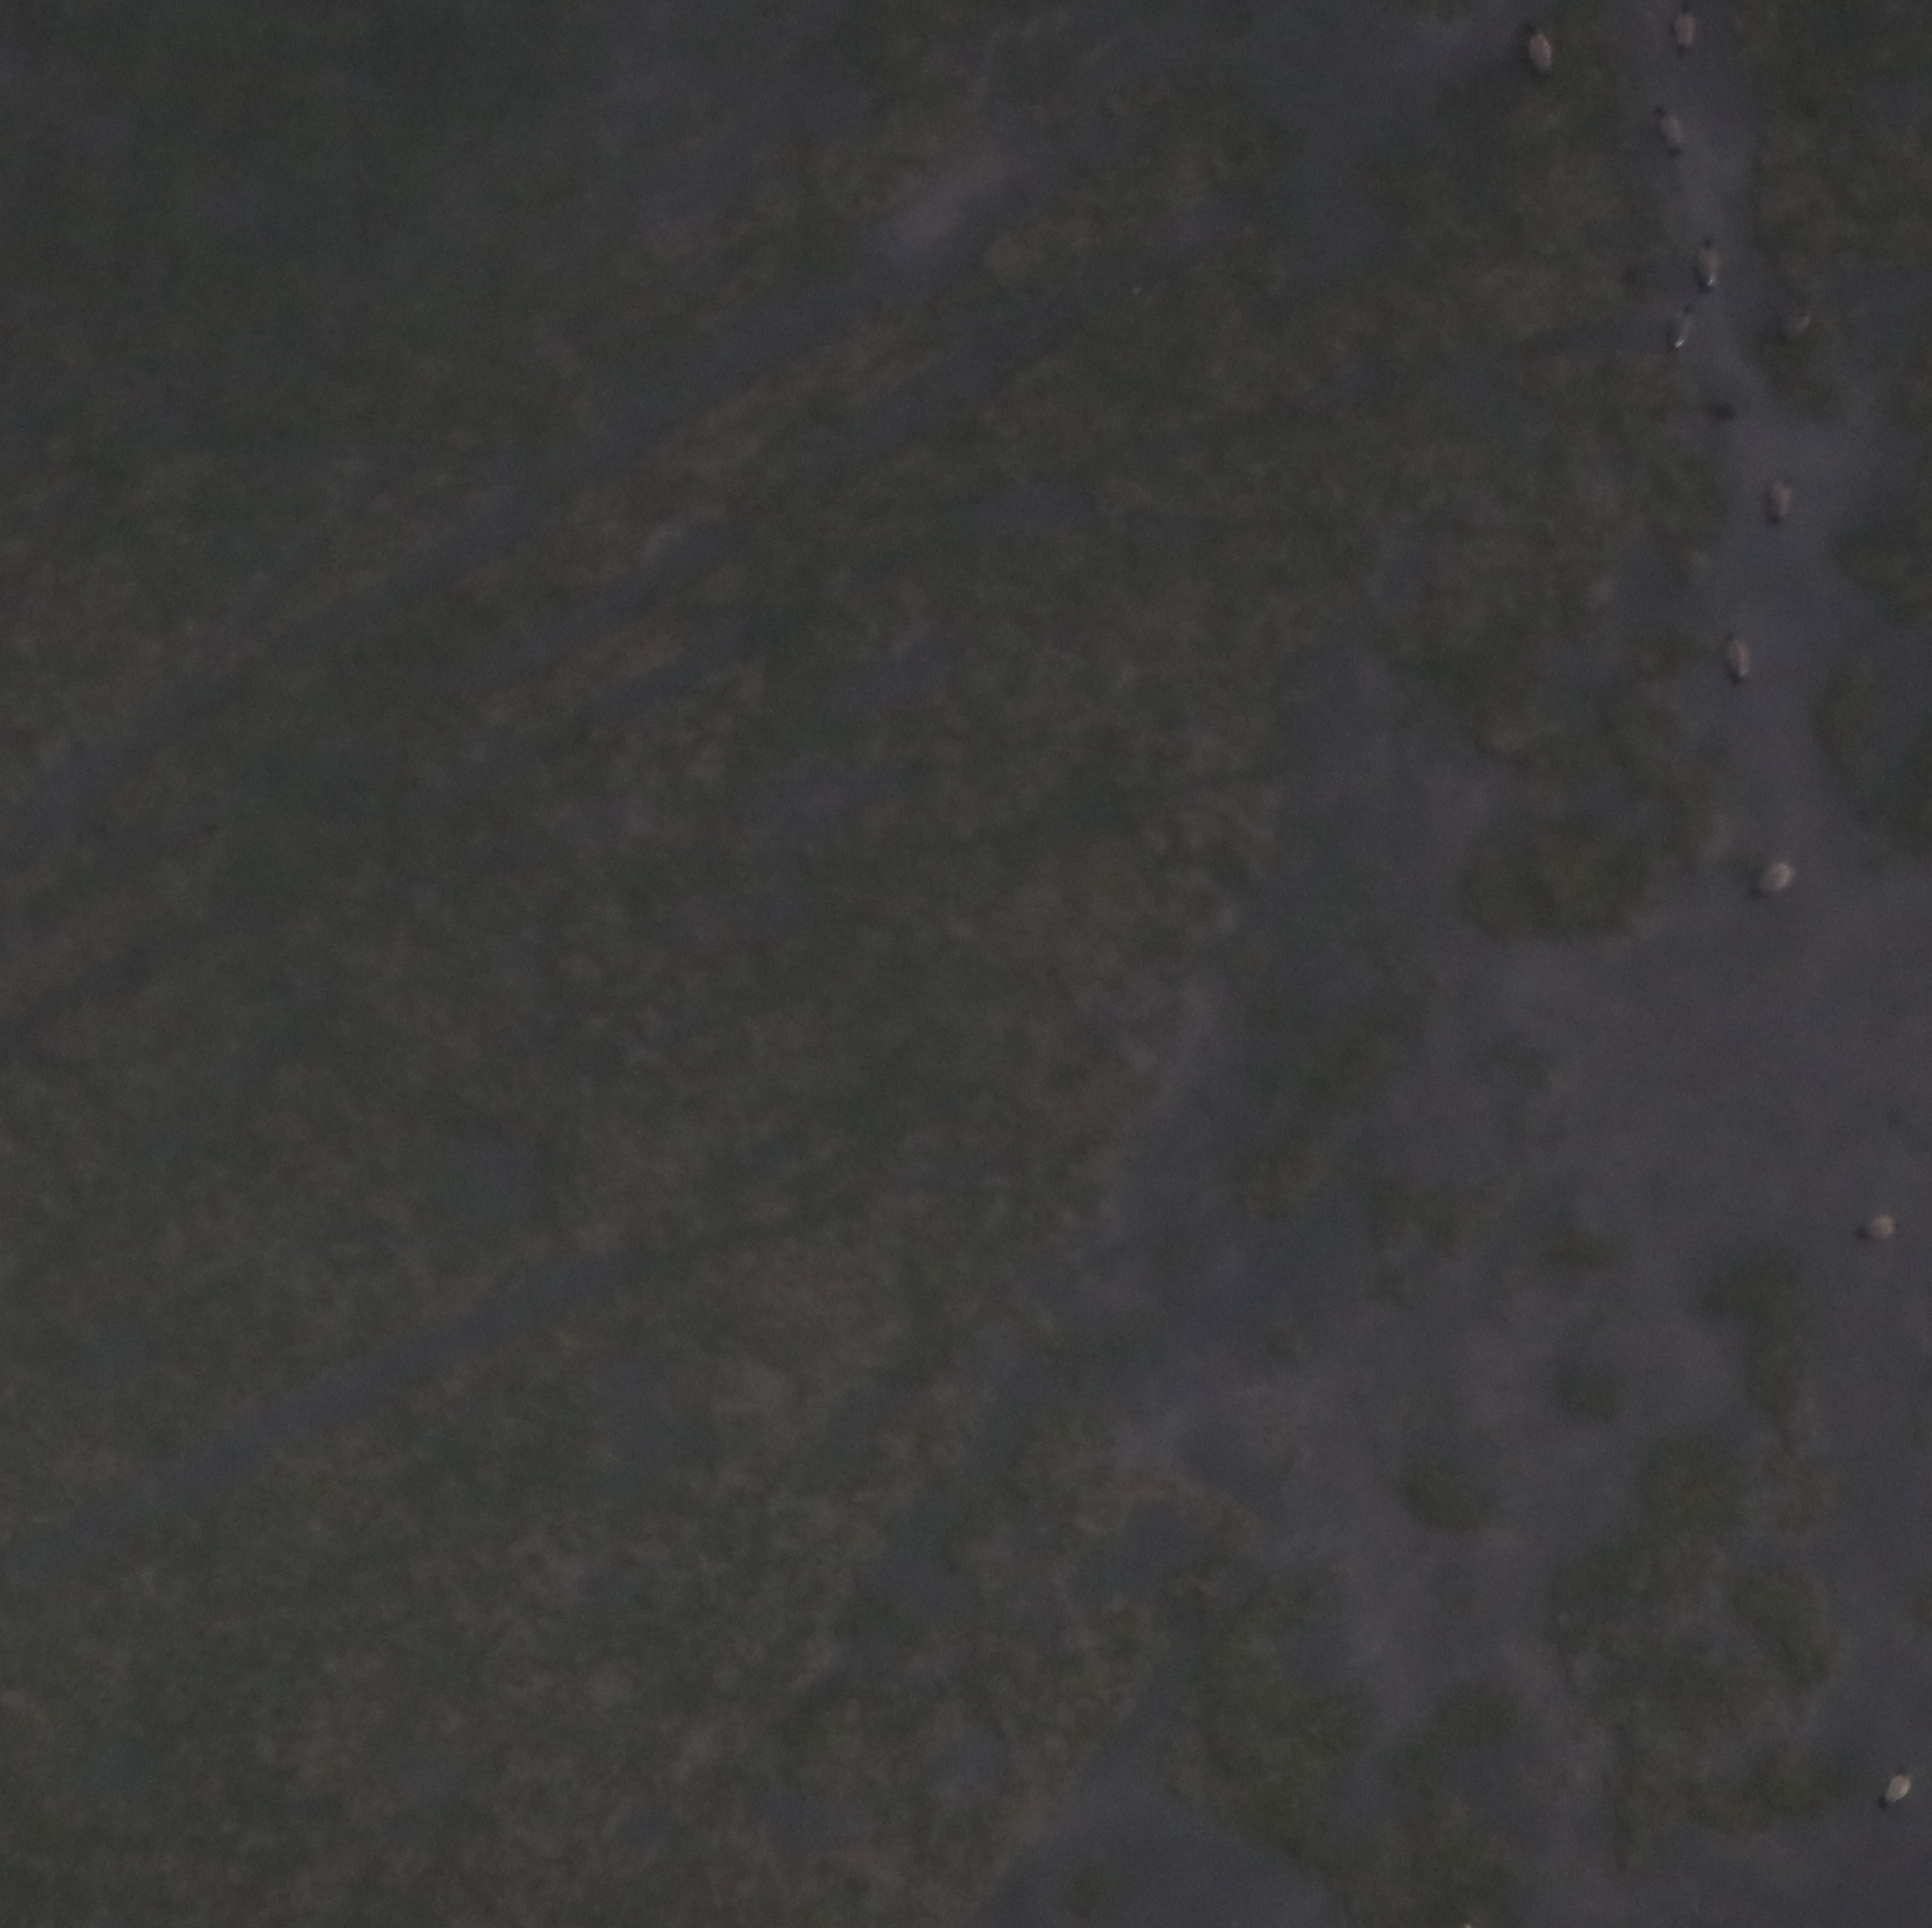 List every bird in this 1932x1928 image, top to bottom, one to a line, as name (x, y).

Canada goose (1682, 26)
Canada goose (1541, 48)
Canada goose (1673, 132)
Canada goose (1708, 261)
Canada goose (1678, 324)
Canada goose (1797, 325)
Canada goose (1779, 504)
Canada goose (1734, 658)
Canada goose (1770, 878)
Canada goose (1879, 1227)
Canada goose (1899, 1792)